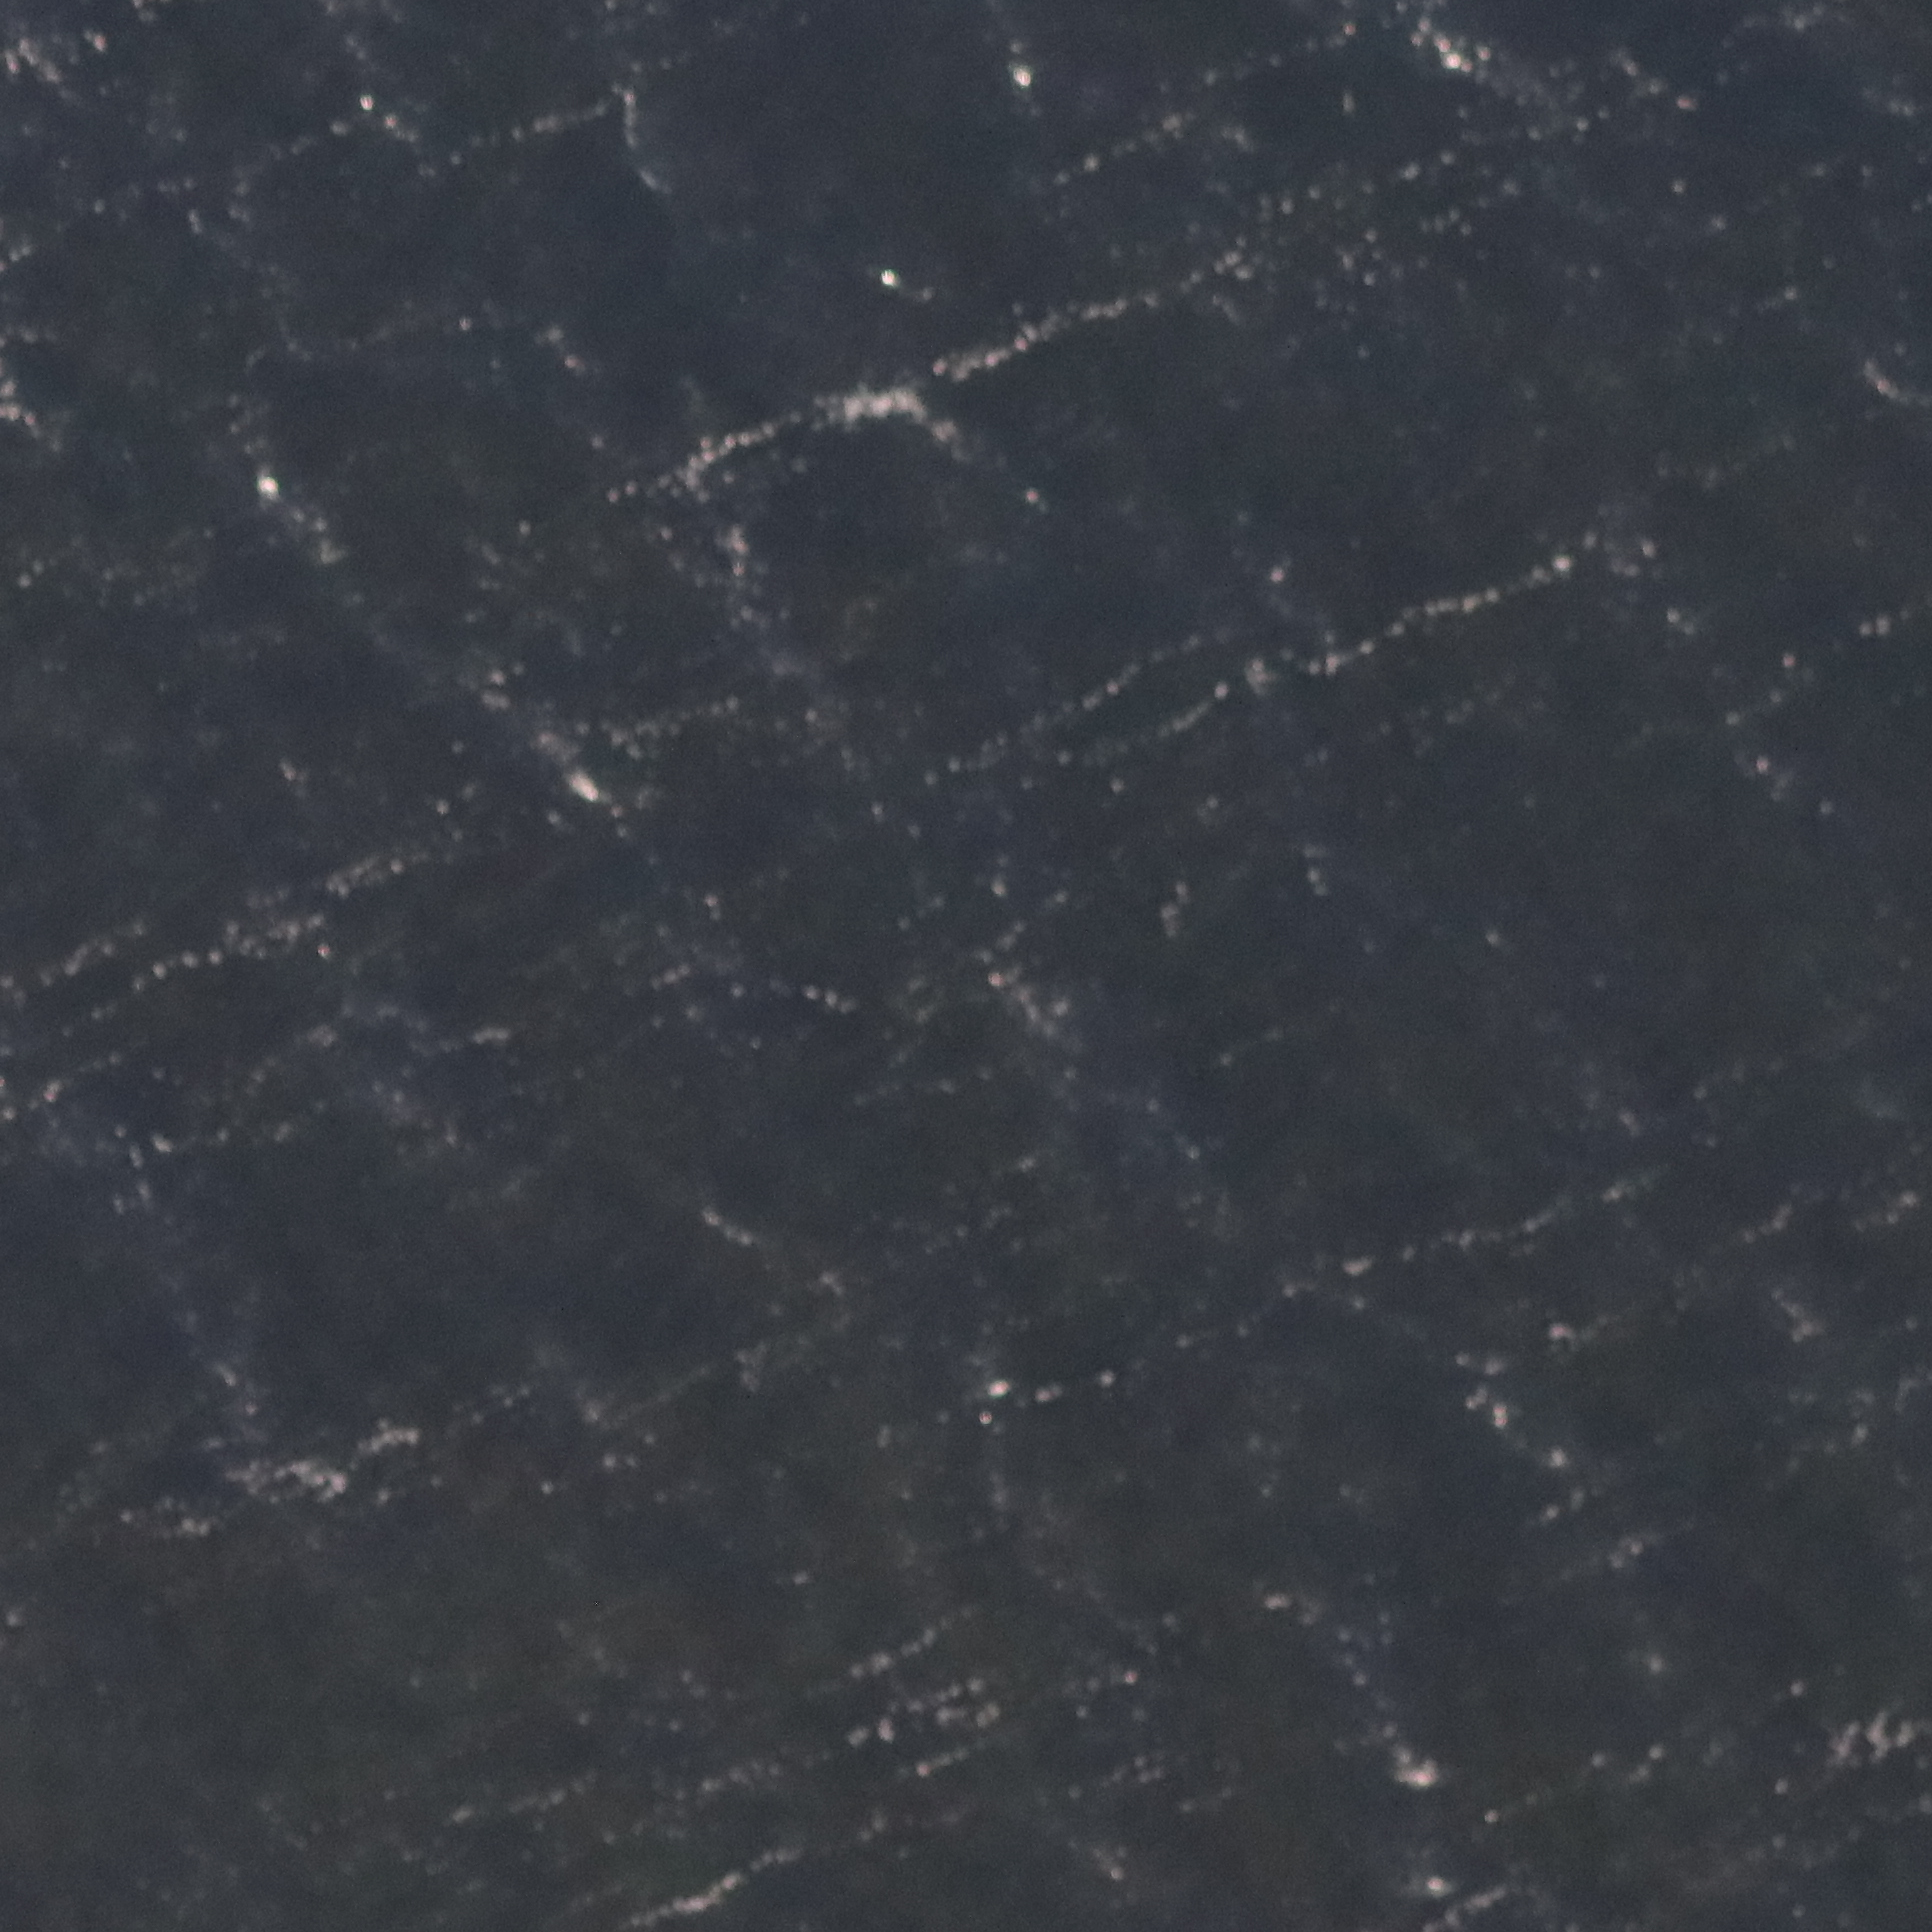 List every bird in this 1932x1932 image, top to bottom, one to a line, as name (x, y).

None